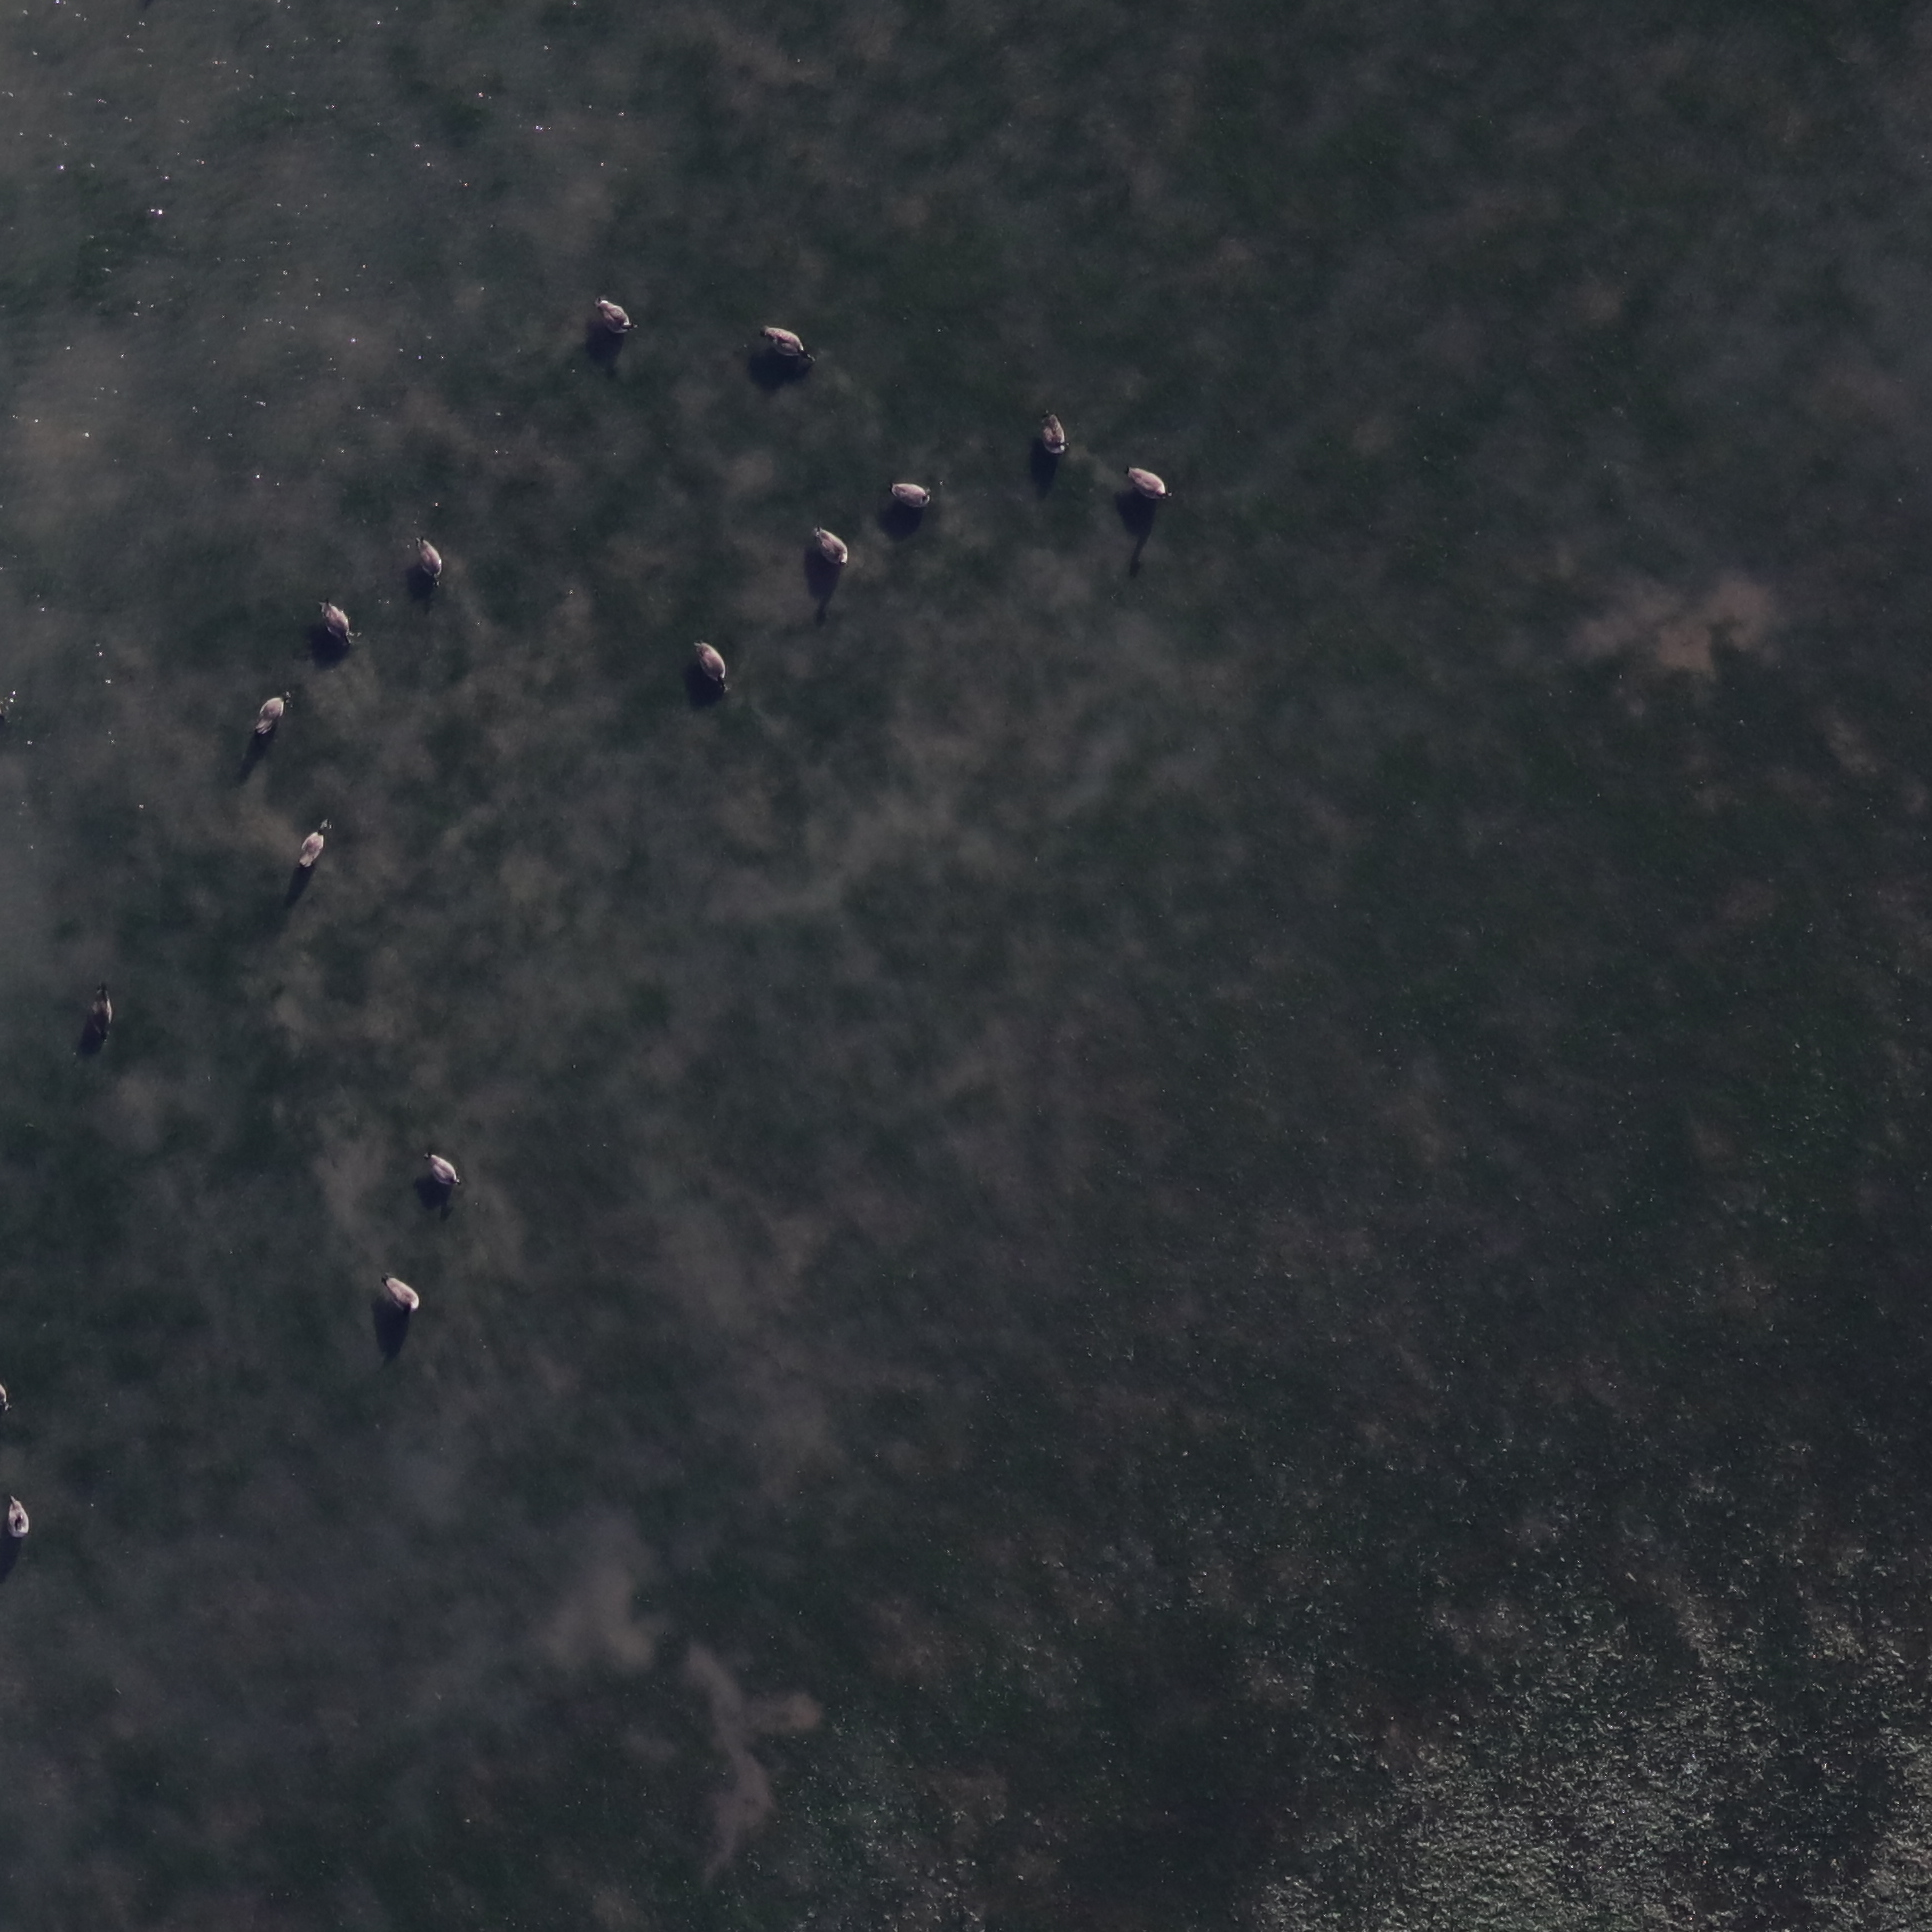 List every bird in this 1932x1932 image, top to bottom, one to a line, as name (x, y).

Canada goose (612, 316)
Canada goose (784, 343)
Canada goose (1054, 436)
Canada goose (1146, 482)
Canada goose (909, 495)
Canada goose (832, 548)
Canada goose (428, 558)
Canada goose (335, 618)
Canada goose (711, 664)
Canada goose (270, 713)
Canada goose (313, 848)
Canada goose (101, 1014)
Canada goose (443, 1171)
Canada goose (402, 1295)
Canada goose (19, 1519)